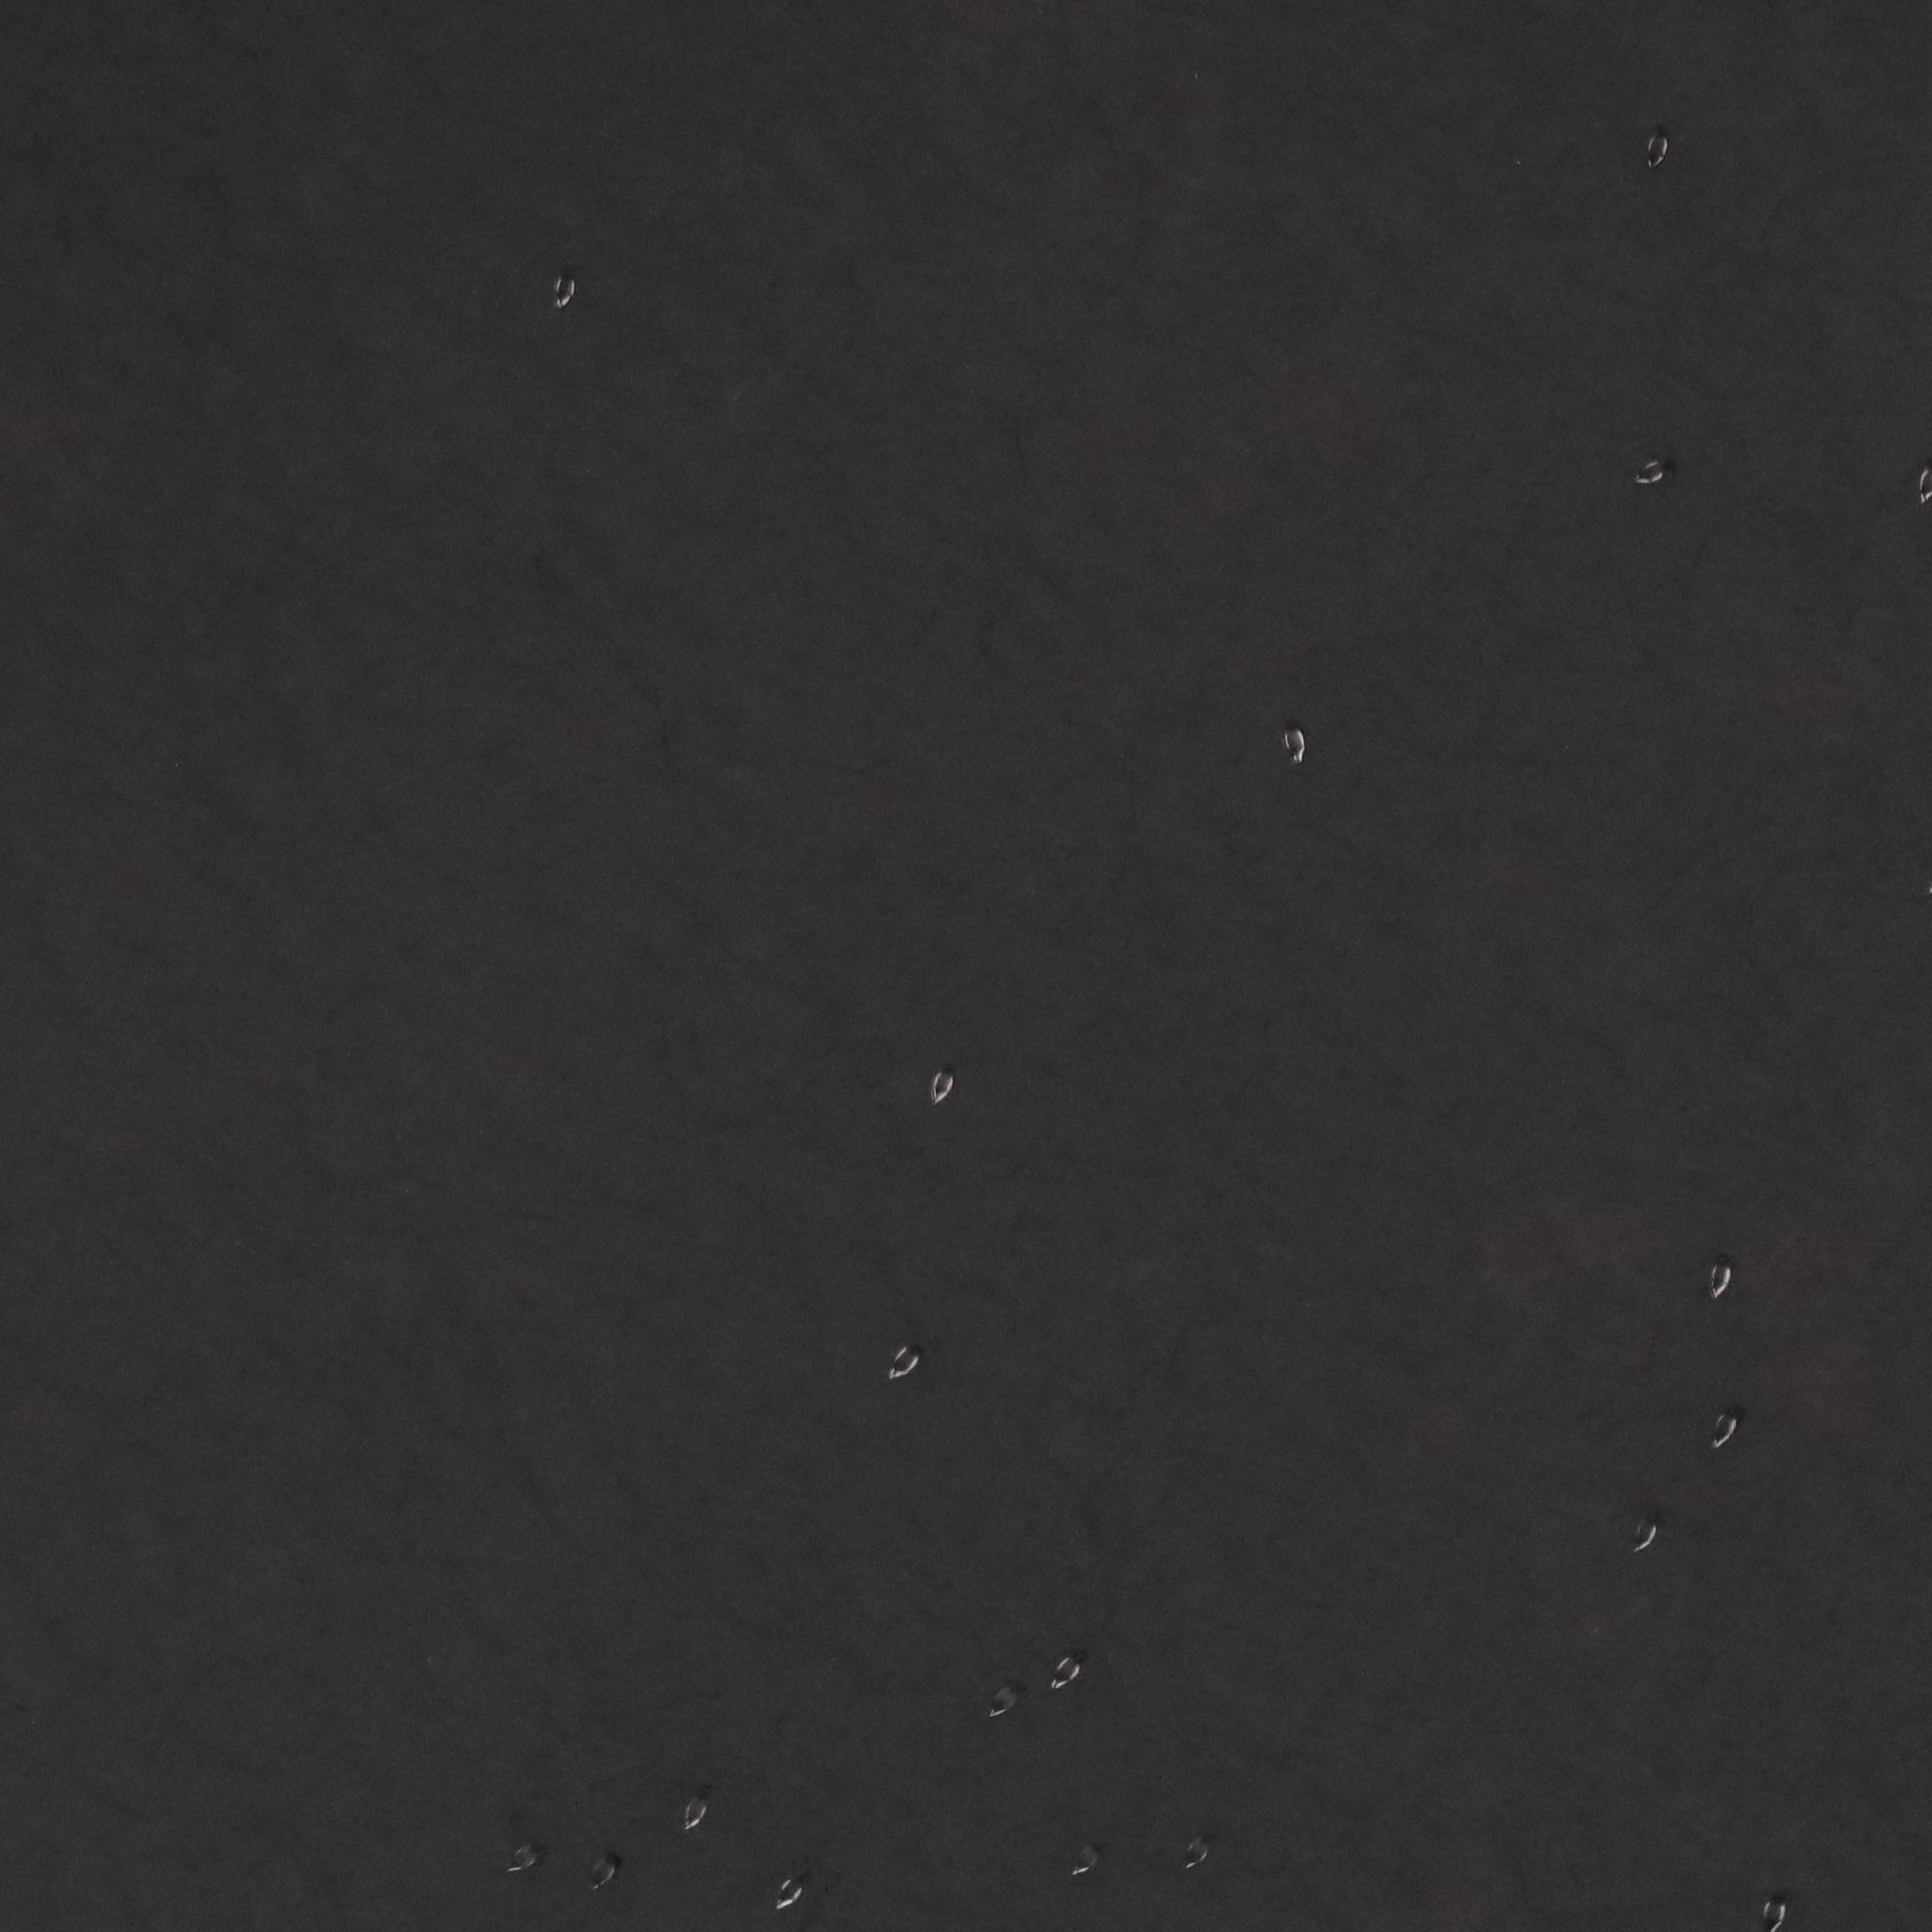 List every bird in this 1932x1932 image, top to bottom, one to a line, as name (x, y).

brant (1658, 148)
brant (565, 291)
brant (1652, 474)
brant (1930, 482)
brant (1296, 744)
brant (943, 1084)
brant (1720, 1279)
brant (906, 1361)
brant (1724, 1429)
brant (1643, 1534)
brant (1067, 1671)
brant (1005, 1700)
brant (696, 1811)
brant (1199, 1853)
brant (1088, 1856)
brant (524, 1860)
brant (603, 1871)
brant (791, 1892)
brant (1775, 1915)